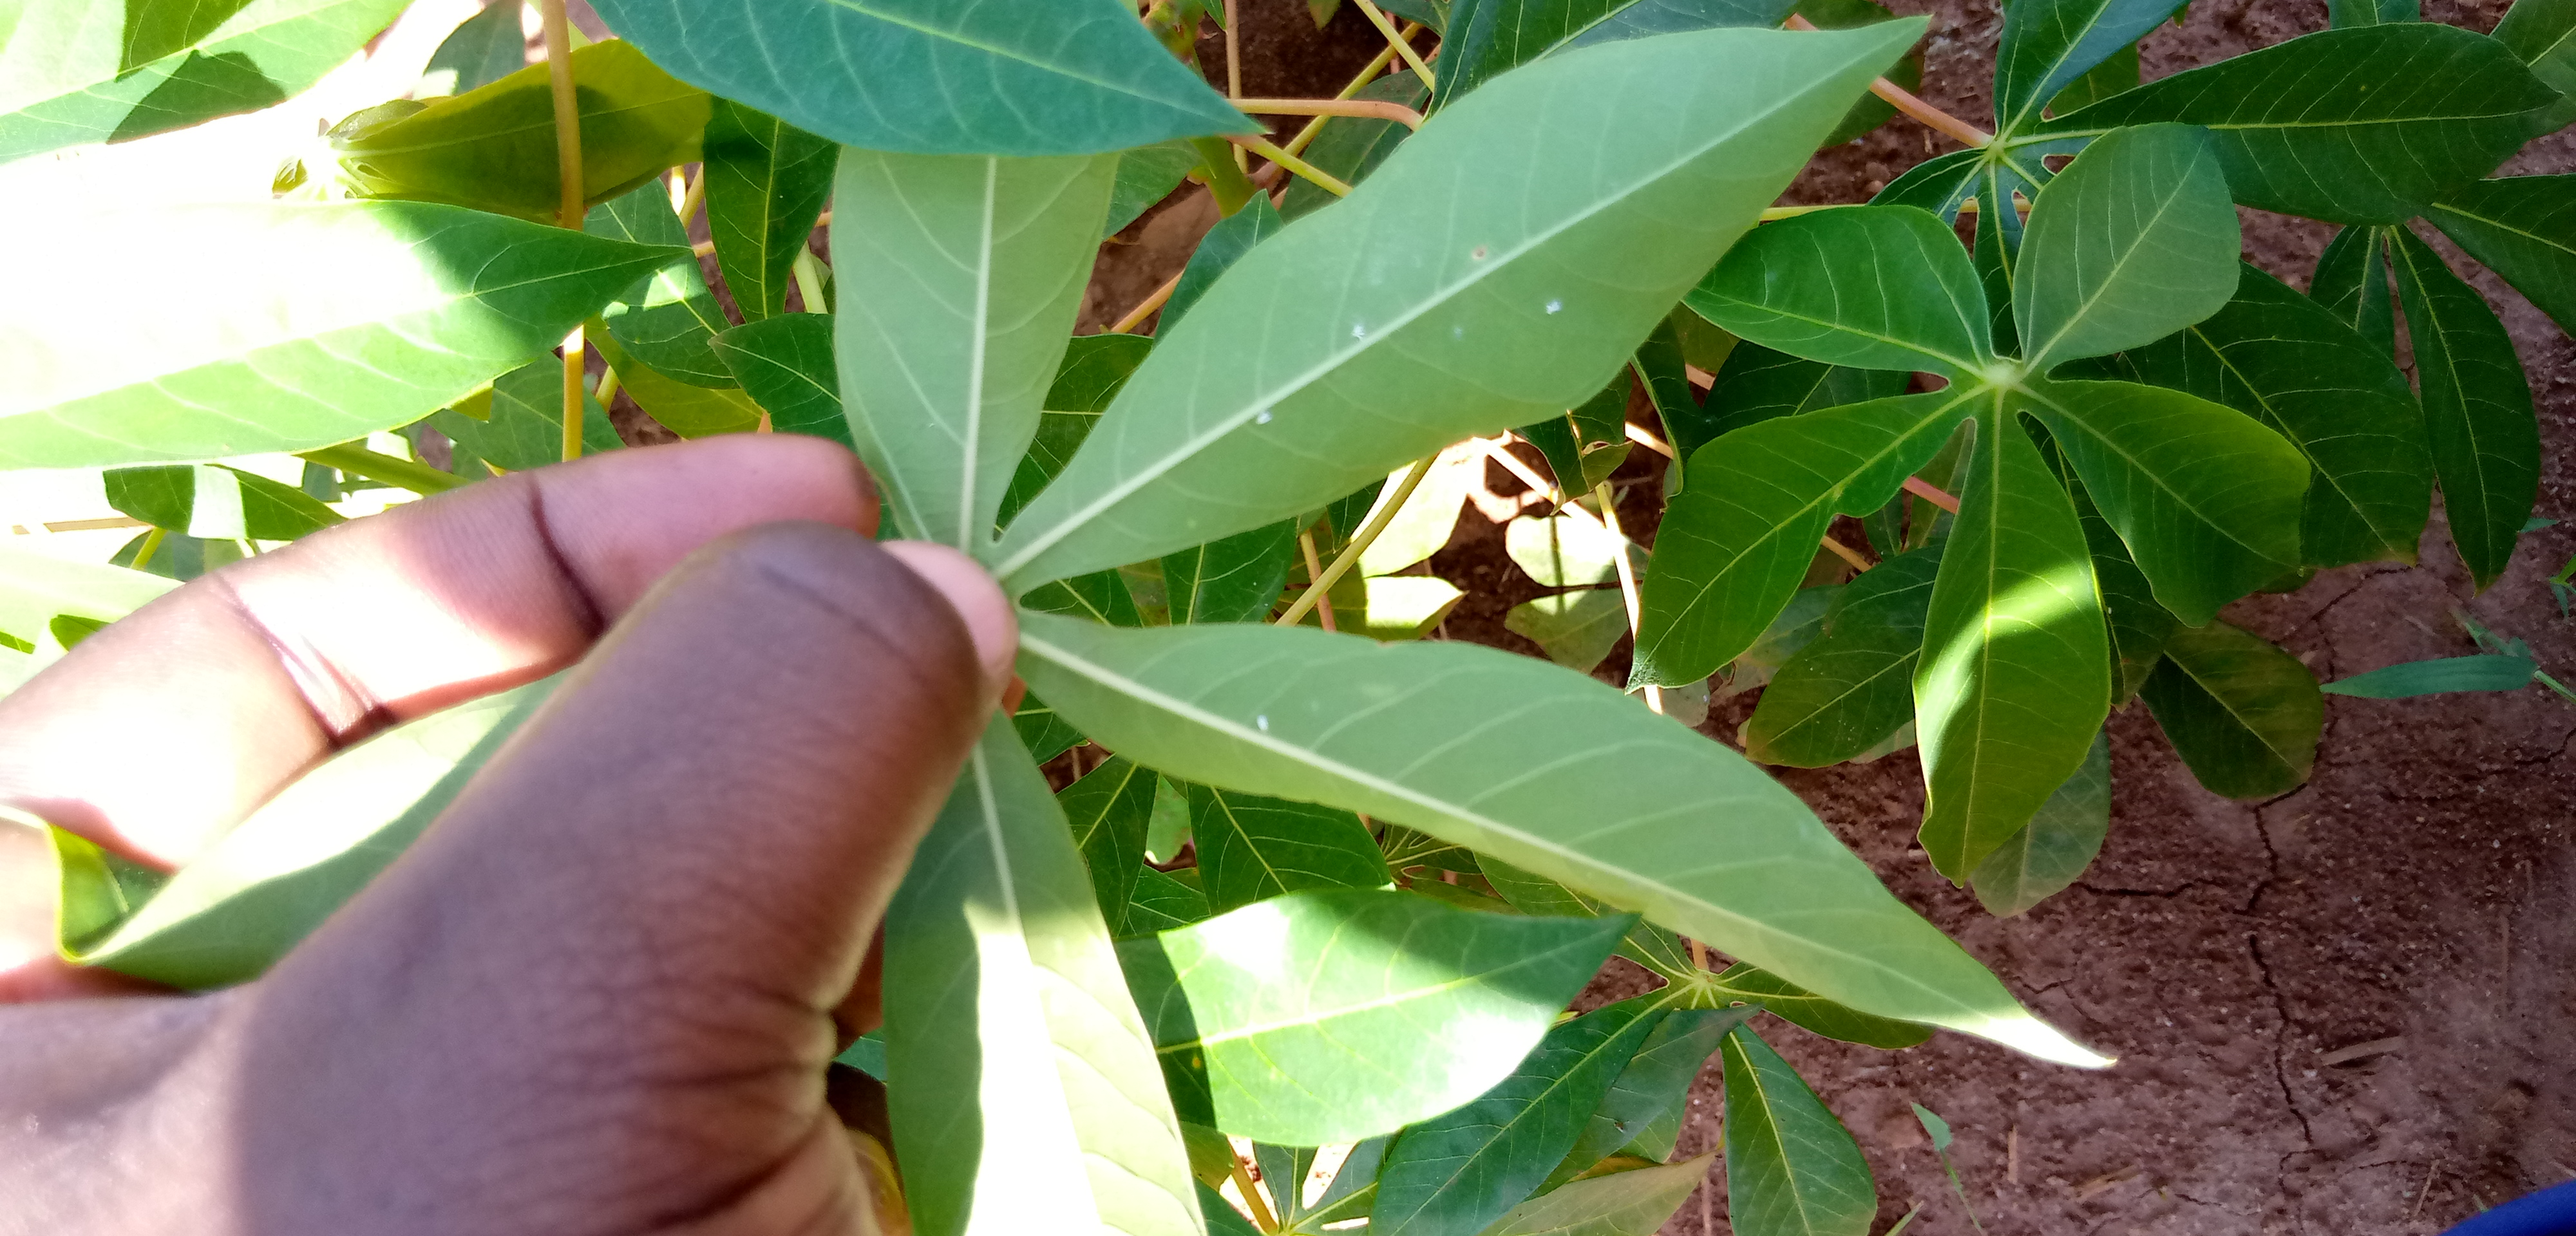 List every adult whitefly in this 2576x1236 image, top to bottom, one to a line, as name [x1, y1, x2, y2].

whitefly [1537, 294, 1566, 322]
whitefly [1344, 319, 1377, 349]
whitefly [1445, 321, 1467, 342]
whitefly [1247, 407, 1283, 431]
whitefly [1254, 707, 1276, 741]